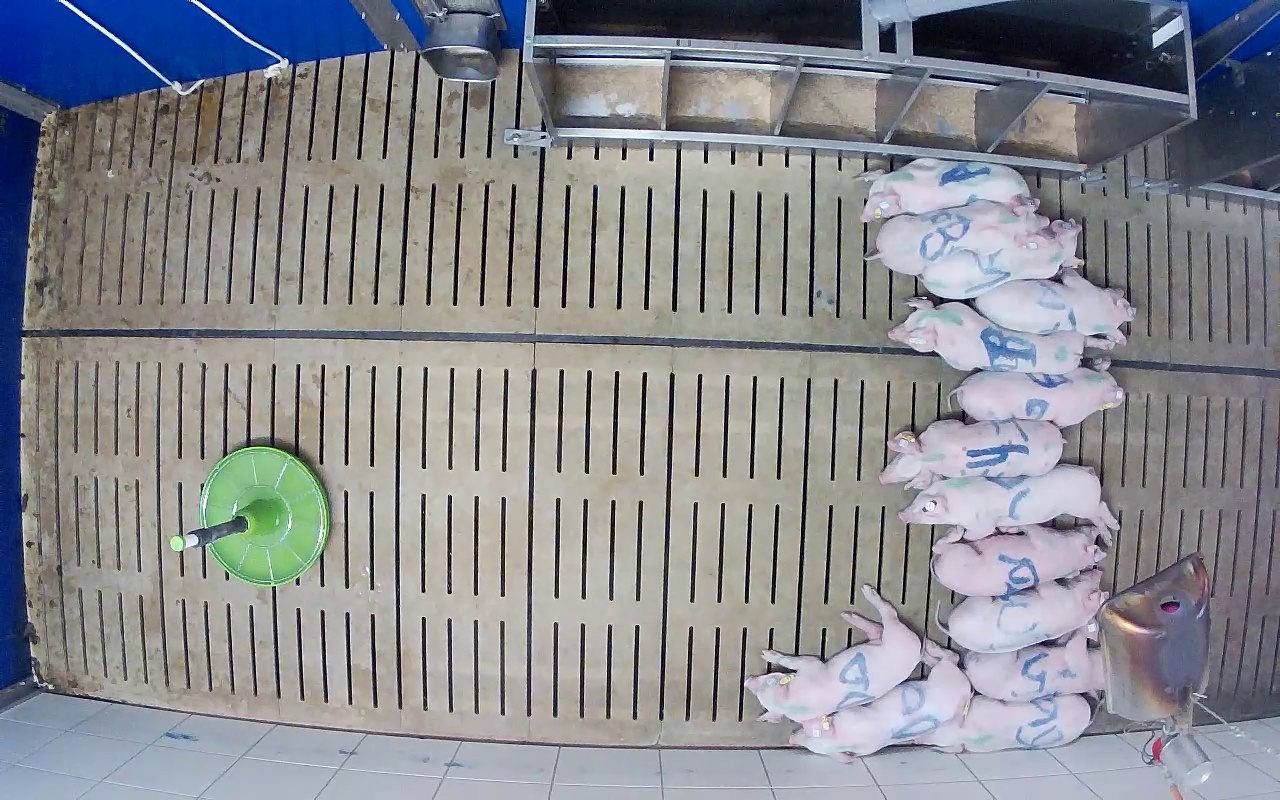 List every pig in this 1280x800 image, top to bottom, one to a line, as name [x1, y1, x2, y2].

pig [855, 158, 1036, 225]
pig [865, 194, 1049, 275]
pig [915, 218, 1087, 298]
pig [976, 267, 1140, 344]
pig [886, 298, 1115, 375]
pig [944, 356, 1128, 427]
pig [880, 419, 1067, 491]
pig [899, 462, 1121, 548]
pig [928, 523, 1107, 599]
pig [936, 568, 1111, 652]
pig [740, 584, 928, 727]
pig [965, 627, 1111, 702]
pig [786, 640, 976, 765]
pig [910, 690, 1098, 757]